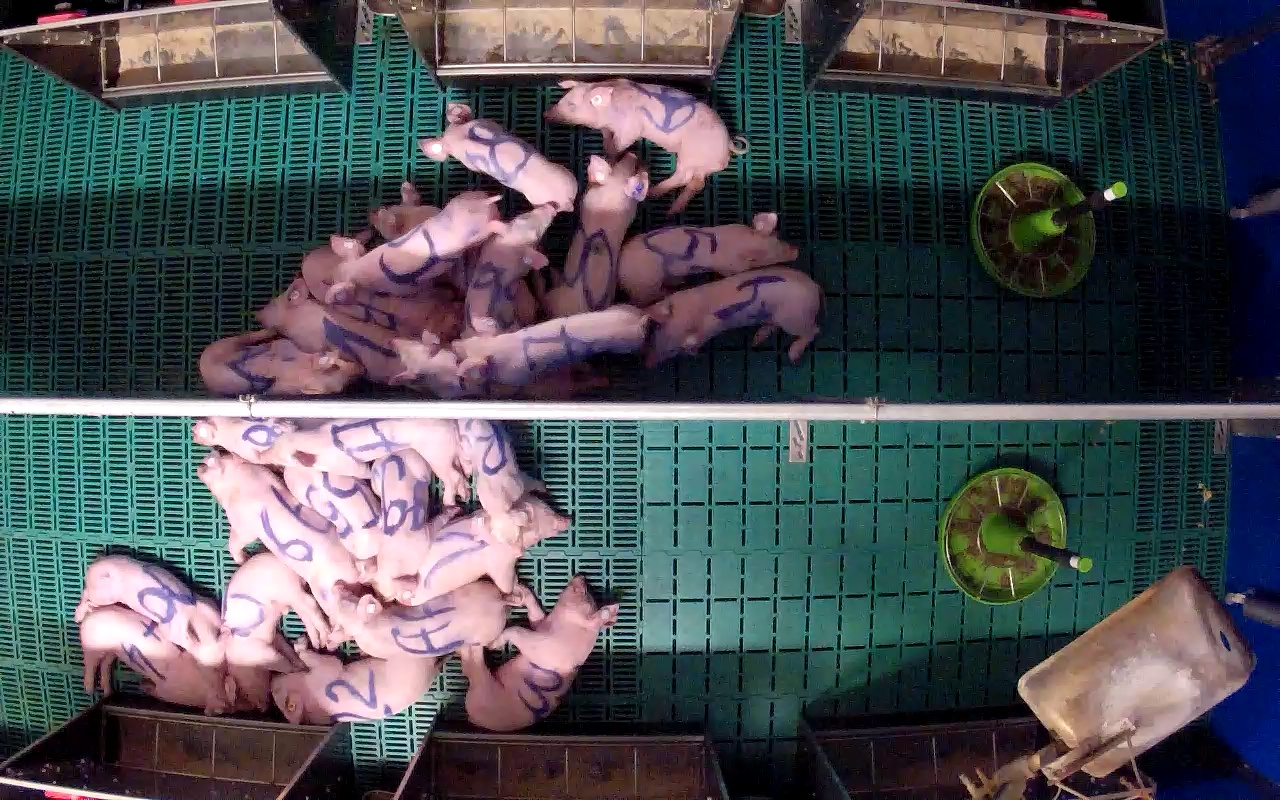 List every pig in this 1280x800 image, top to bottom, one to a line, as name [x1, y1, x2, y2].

pig [545, 76, 750, 216]
pig [418, 100, 581, 213]
pig [533, 151, 651, 318]
pig [367, 179, 538, 328]
pig [324, 191, 504, 305]
pig [467, 203, 558, 333]
pig [615, 210, 799, 305]
pig [300, 230, 469, 343]
pig [641, 265, 826, 369]
pig [253, 276, 420, 385]
pig [453, 303, 652, 388]
pig [201, 325, 367, 399]
pig [387, 330, 610, 400]
pig [192, 414, 285, 464]
pig [457, 417, 548, 559]
pig [255, 418, 472, 514]
pig [195, 448, 374, 625]
pig [356, 449, 461, 608]
pig [284, 465, 386, 572]
pig [398, 493, 569, 607]
pig [221, 552, 333, 714]
pig [73, 553, 235, 701]
pig [461, 573, 621, 733]
pig [326, 579, 508, 660]
pig [79, 605, 259, 718]
pig [268, 635, 446, 728]